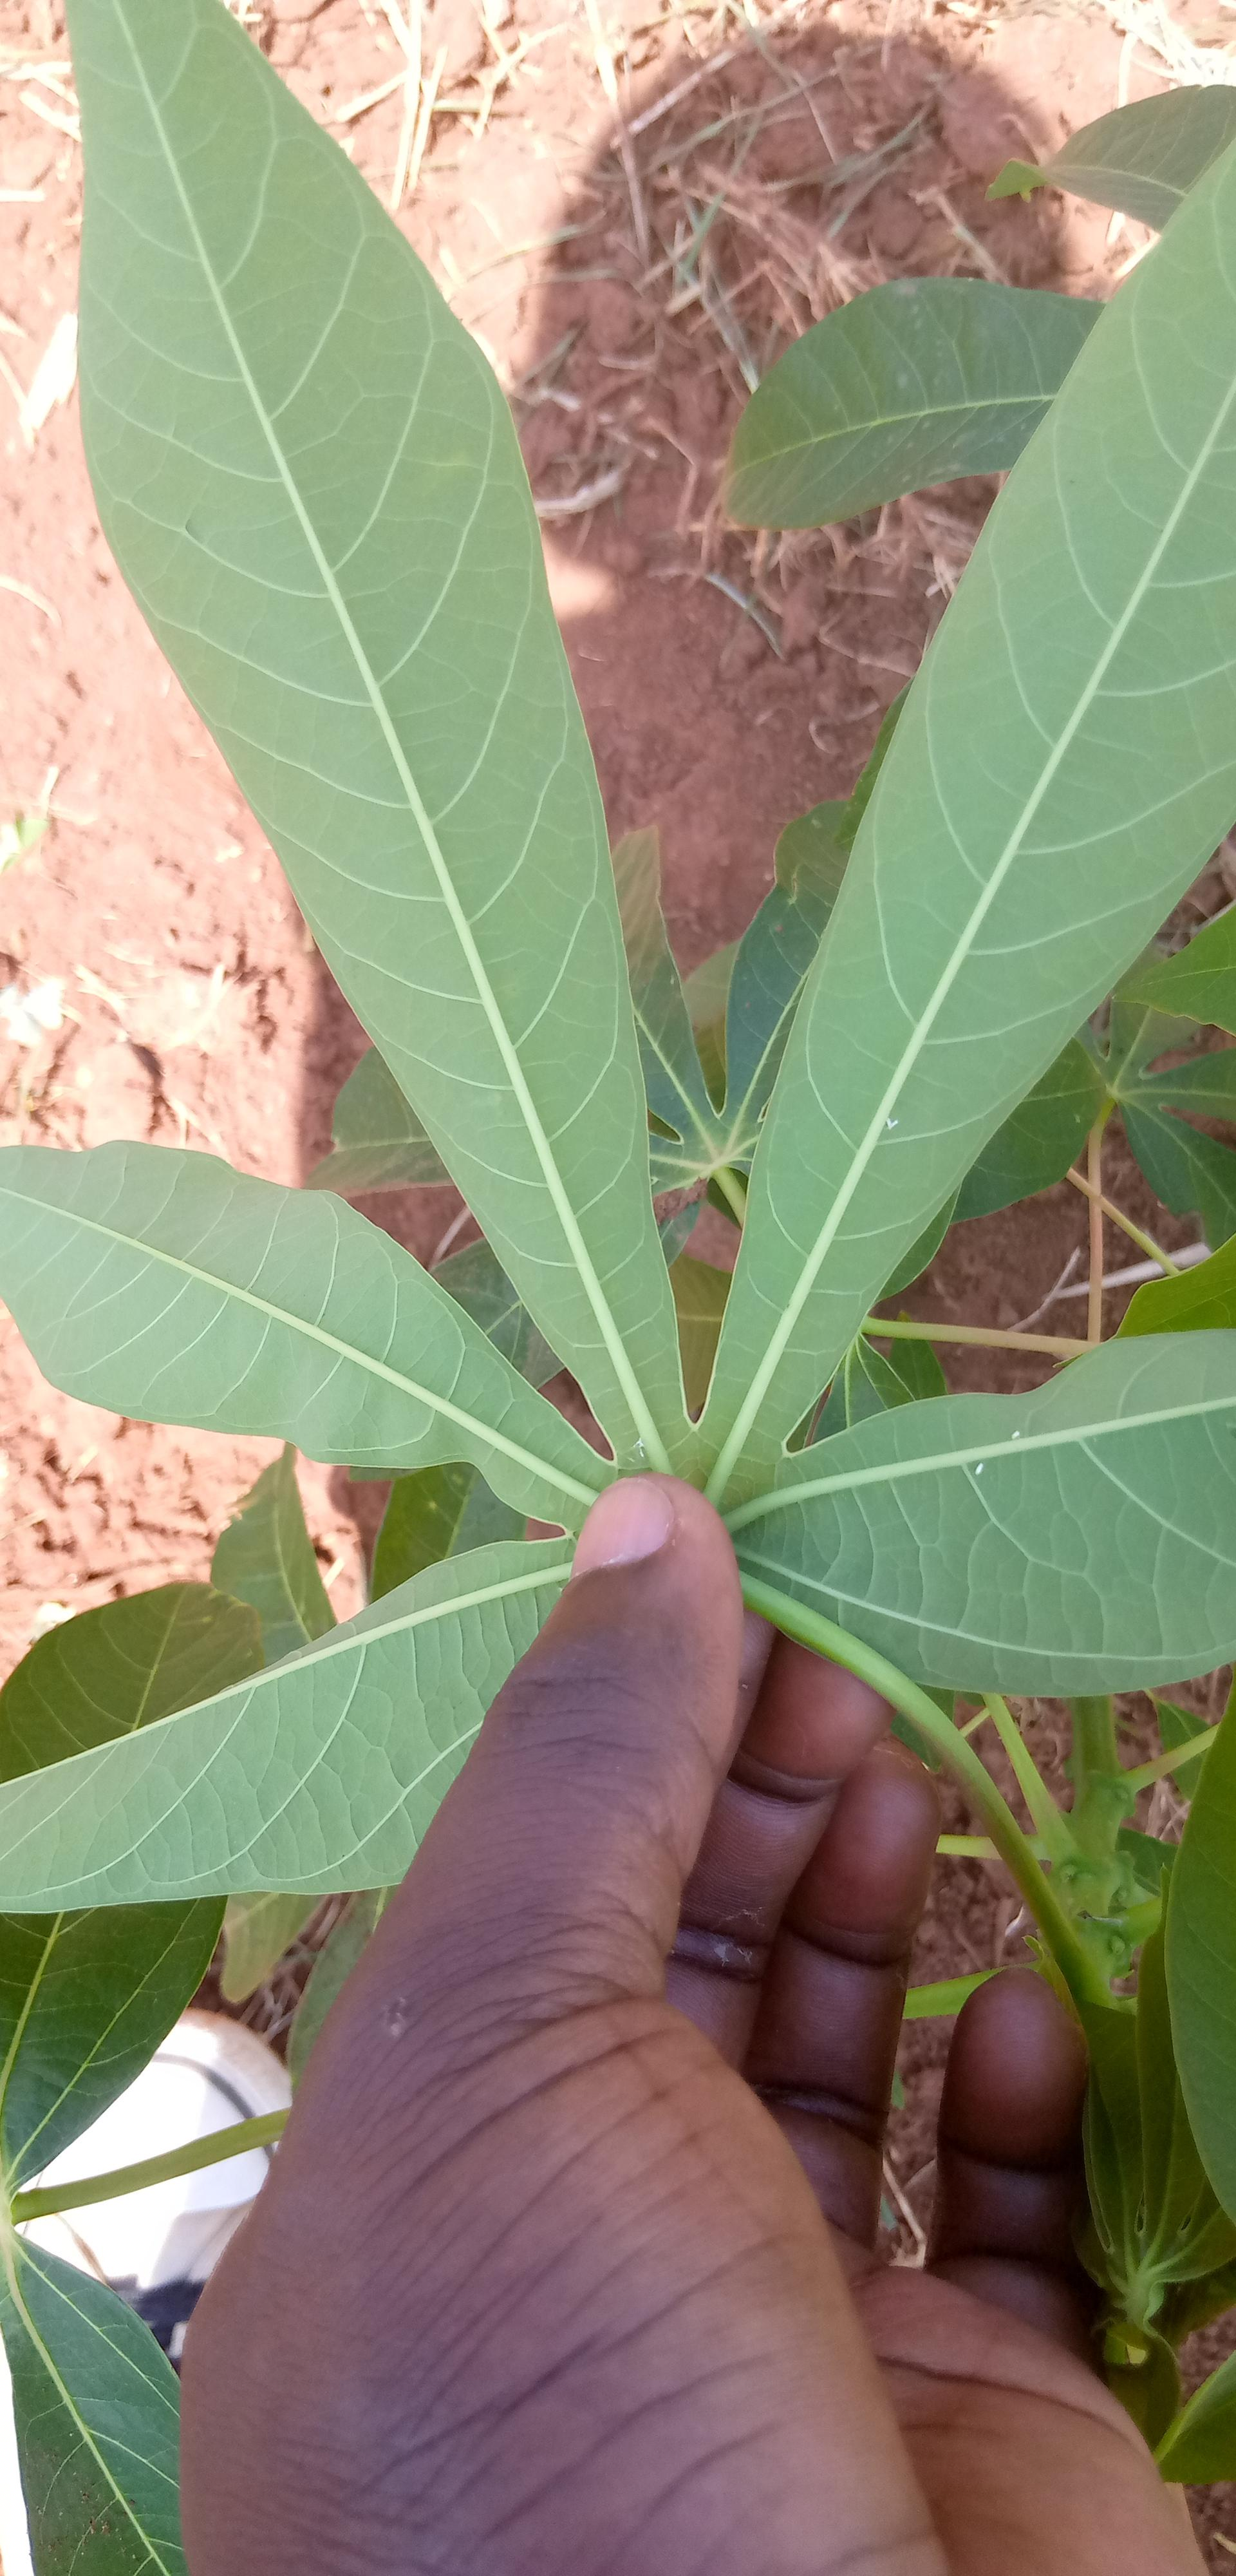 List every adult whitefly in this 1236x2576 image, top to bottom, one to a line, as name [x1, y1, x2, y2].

whitefly [883, 1114, 900, 1131]
whitefly [1009, 1428, 1025, 1443]
whitefly [973, 1460, 984, 1476]